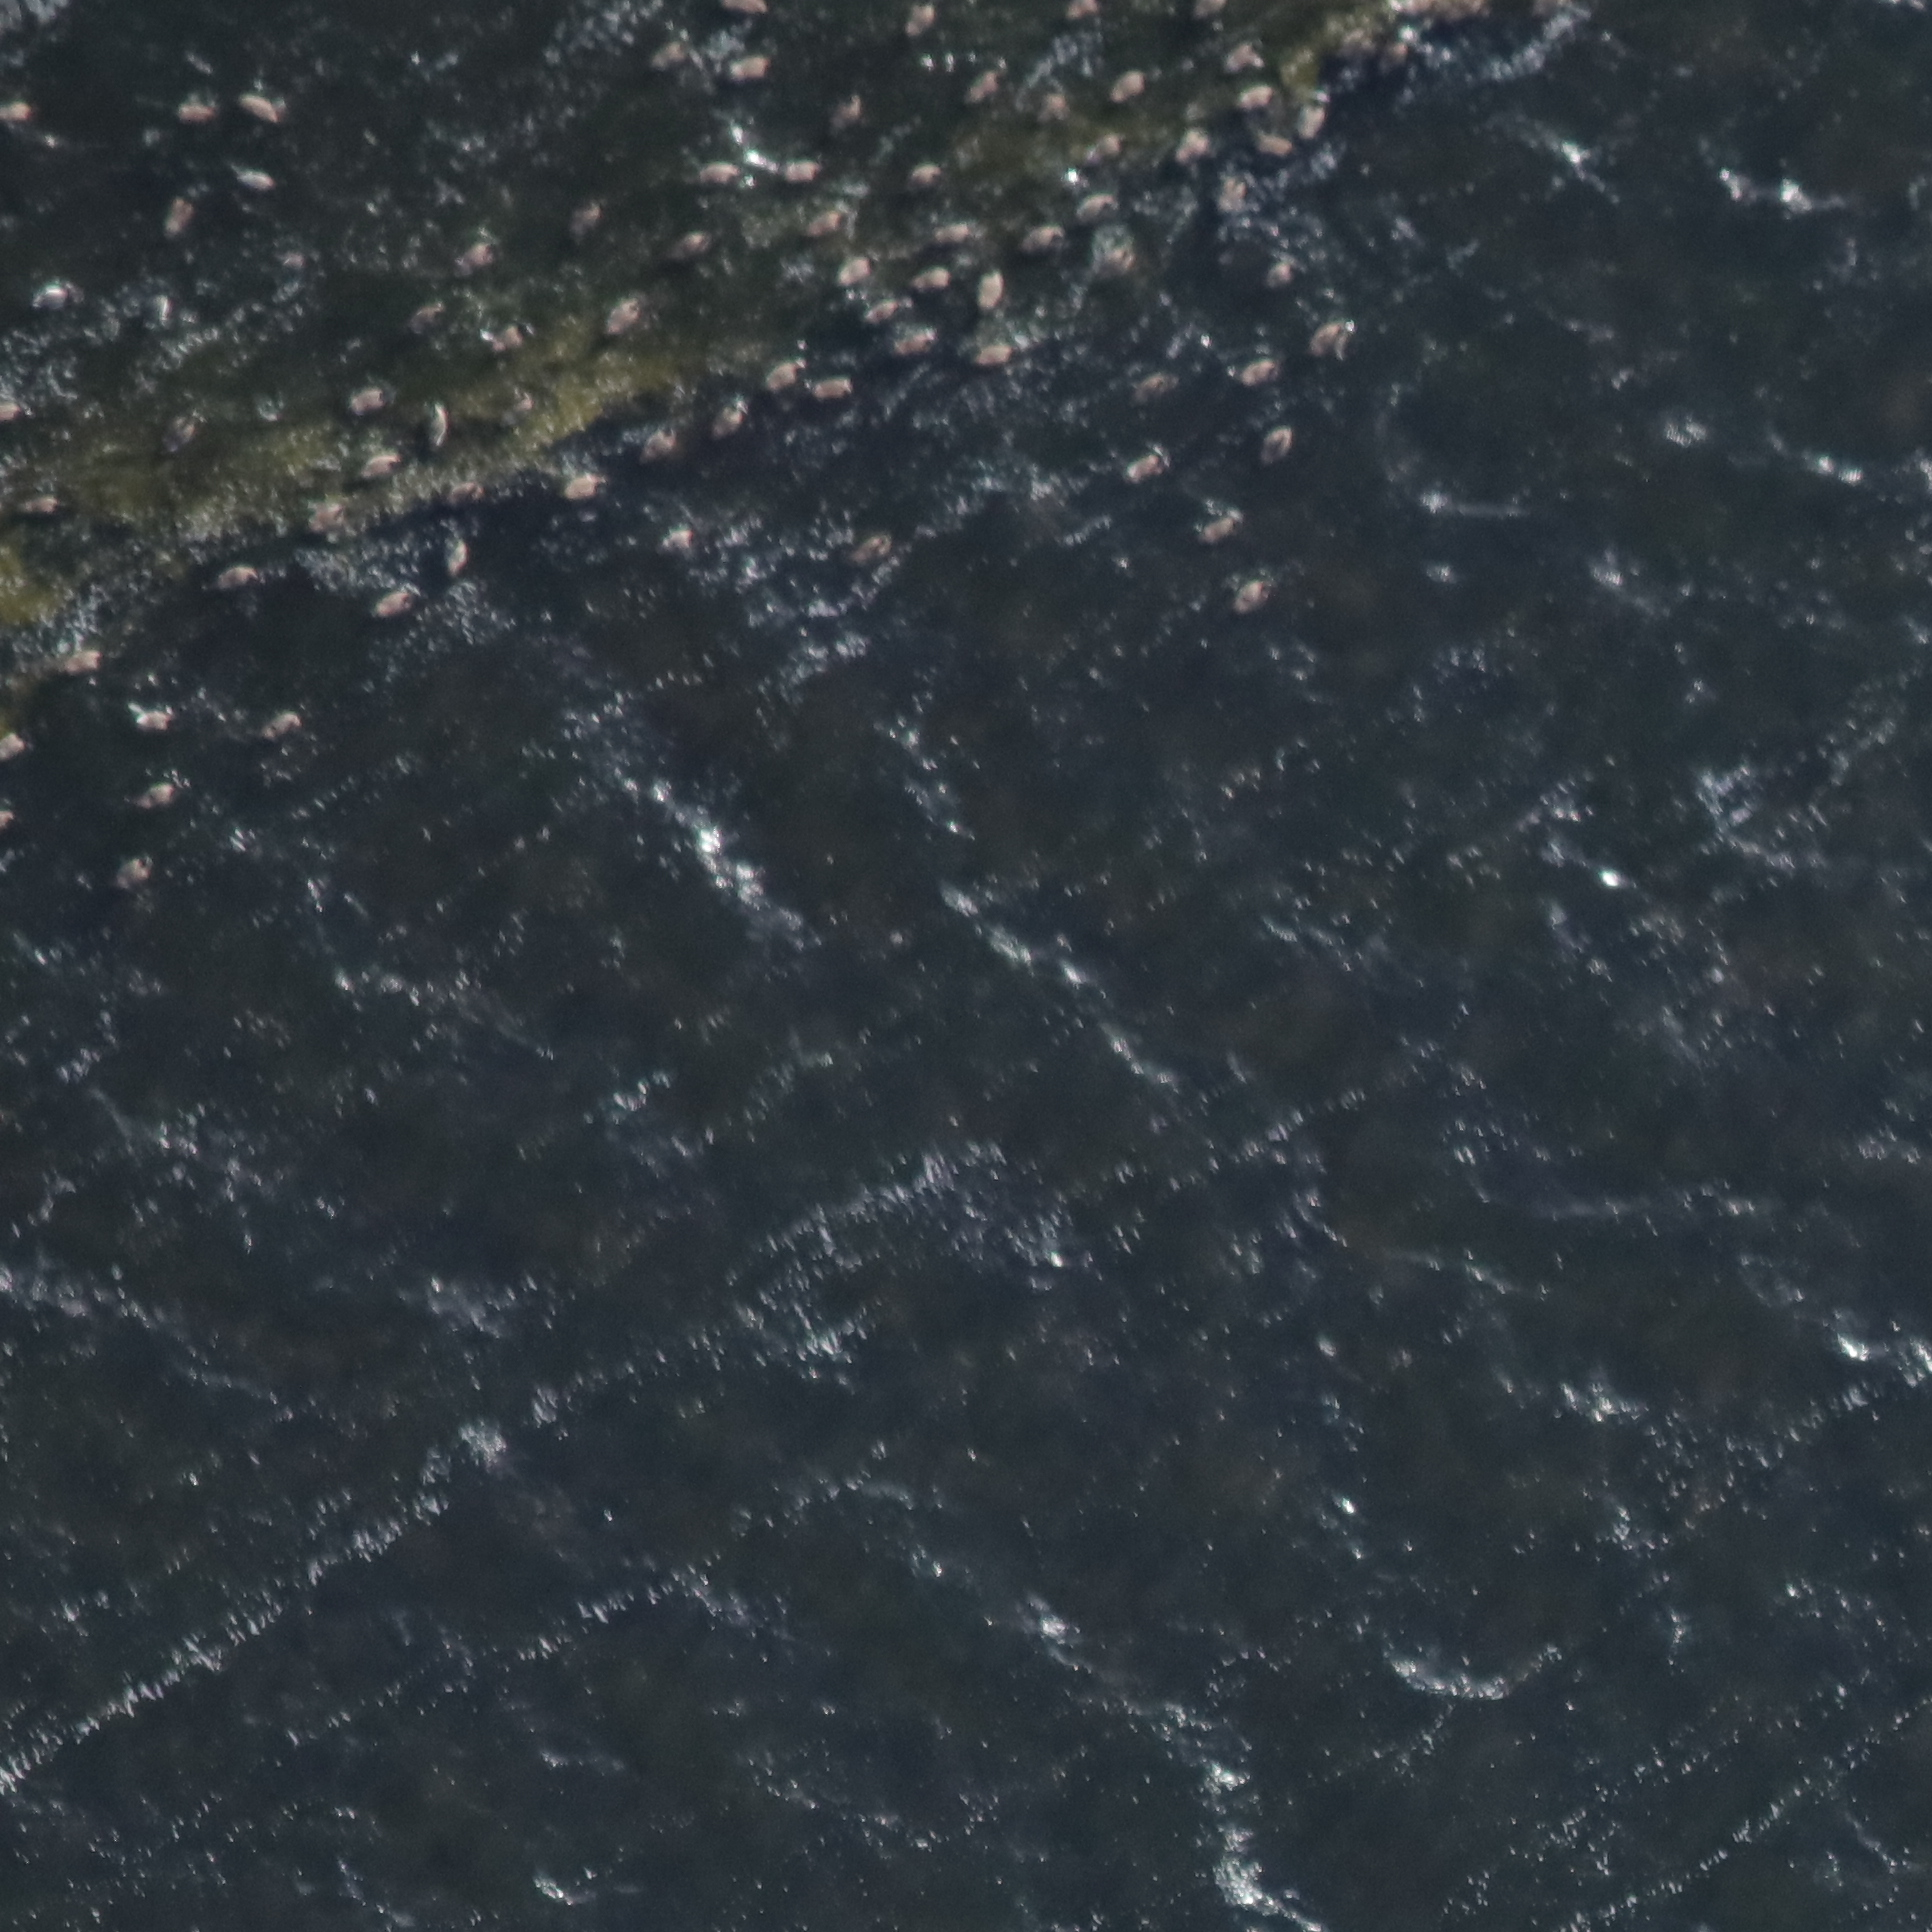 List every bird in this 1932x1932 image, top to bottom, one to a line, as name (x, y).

Canada goose (751, 7)
Canada goose (1209, 7)
Canada goose (1085, 8)
Canada goose (918, 23)
Canada goose (1355, 47)
Canada goose (665, 56)
Canada goose (1237, 58)
Canada goose (1396, 61)
Canada goose (759, 73)
Canada goose (1123, 83)
Canada goose (985, 89)
Canada goose (1257, 99)
Canada goose (256, 105)
Canada goose (1050, 108)
Canada goose (14, 111)
Canada goose (198, 113)
Canada goose (844, 121)
Canada goose (1305, 121)
Canada goose (1280, 145)
Canada goose (1195, 149)
Canada goose (1110, 151)
Canada goose (807, 174)
Canada goose (720, 176)
Canada goose (255, 180)
Canada goose (927, 184)
Canada goose (1232, 194)
Canada goose (1090, 207)
Canada goose (179, 217)
Canada goose (821, 223)
Canada goose (575, 225)
Canada goose (952, 235)
Canada goose (1043, 245)
Canada goose (683, 251)
Canada goose (478, 261)
Canada goose (1125, 266)
Canada goose (852, 274)
Canada goose (1283, 278)
Canada goose (931, 281)
Canada goose (988, 289)
brant (50, 299)
brant (155, 313)
Canada goose (881, 316)
Canada goose (424, 321)
Canada goose (619, 321)
Canada goose (1331, 333)
Canada goose (512, 341)
Canada goose (913, 342)
Canada goose (994, 355)
Canada goose (1258, 372)
Canada goose (775, 376)
Canada goose (1290, 376)
Canada goose (1156, 384)
Canada goose (824, 389)
Canada goose (363, 401)
Canada goose (516, 410)
Canada goose (434, 425)
Canada goose (720, 427)
Canada goose (179, 434)
Canada goose (1277, 447)
Canada goose (657, 452)
Canada goose (1144, 466)
Canada goose (378, 467)
Canada goose (572, 489)
Canada goose (463, 494)
Canada goose (325, 521)
Canada goose (1218, 532)
Canada goose (676, 543)
Canada goose (871, 551)
Canada goose (456, 559)
Canada goose (242, 579)
Canada goose (1249, 597)
Canada goose (396, 609)
Canada goose (85, 663)
Canada goose (157, 722)
Canada goose (287, 724)
Canada goose (10, 748)
Canada goose (157, 800)
Canada goose (137, 872)